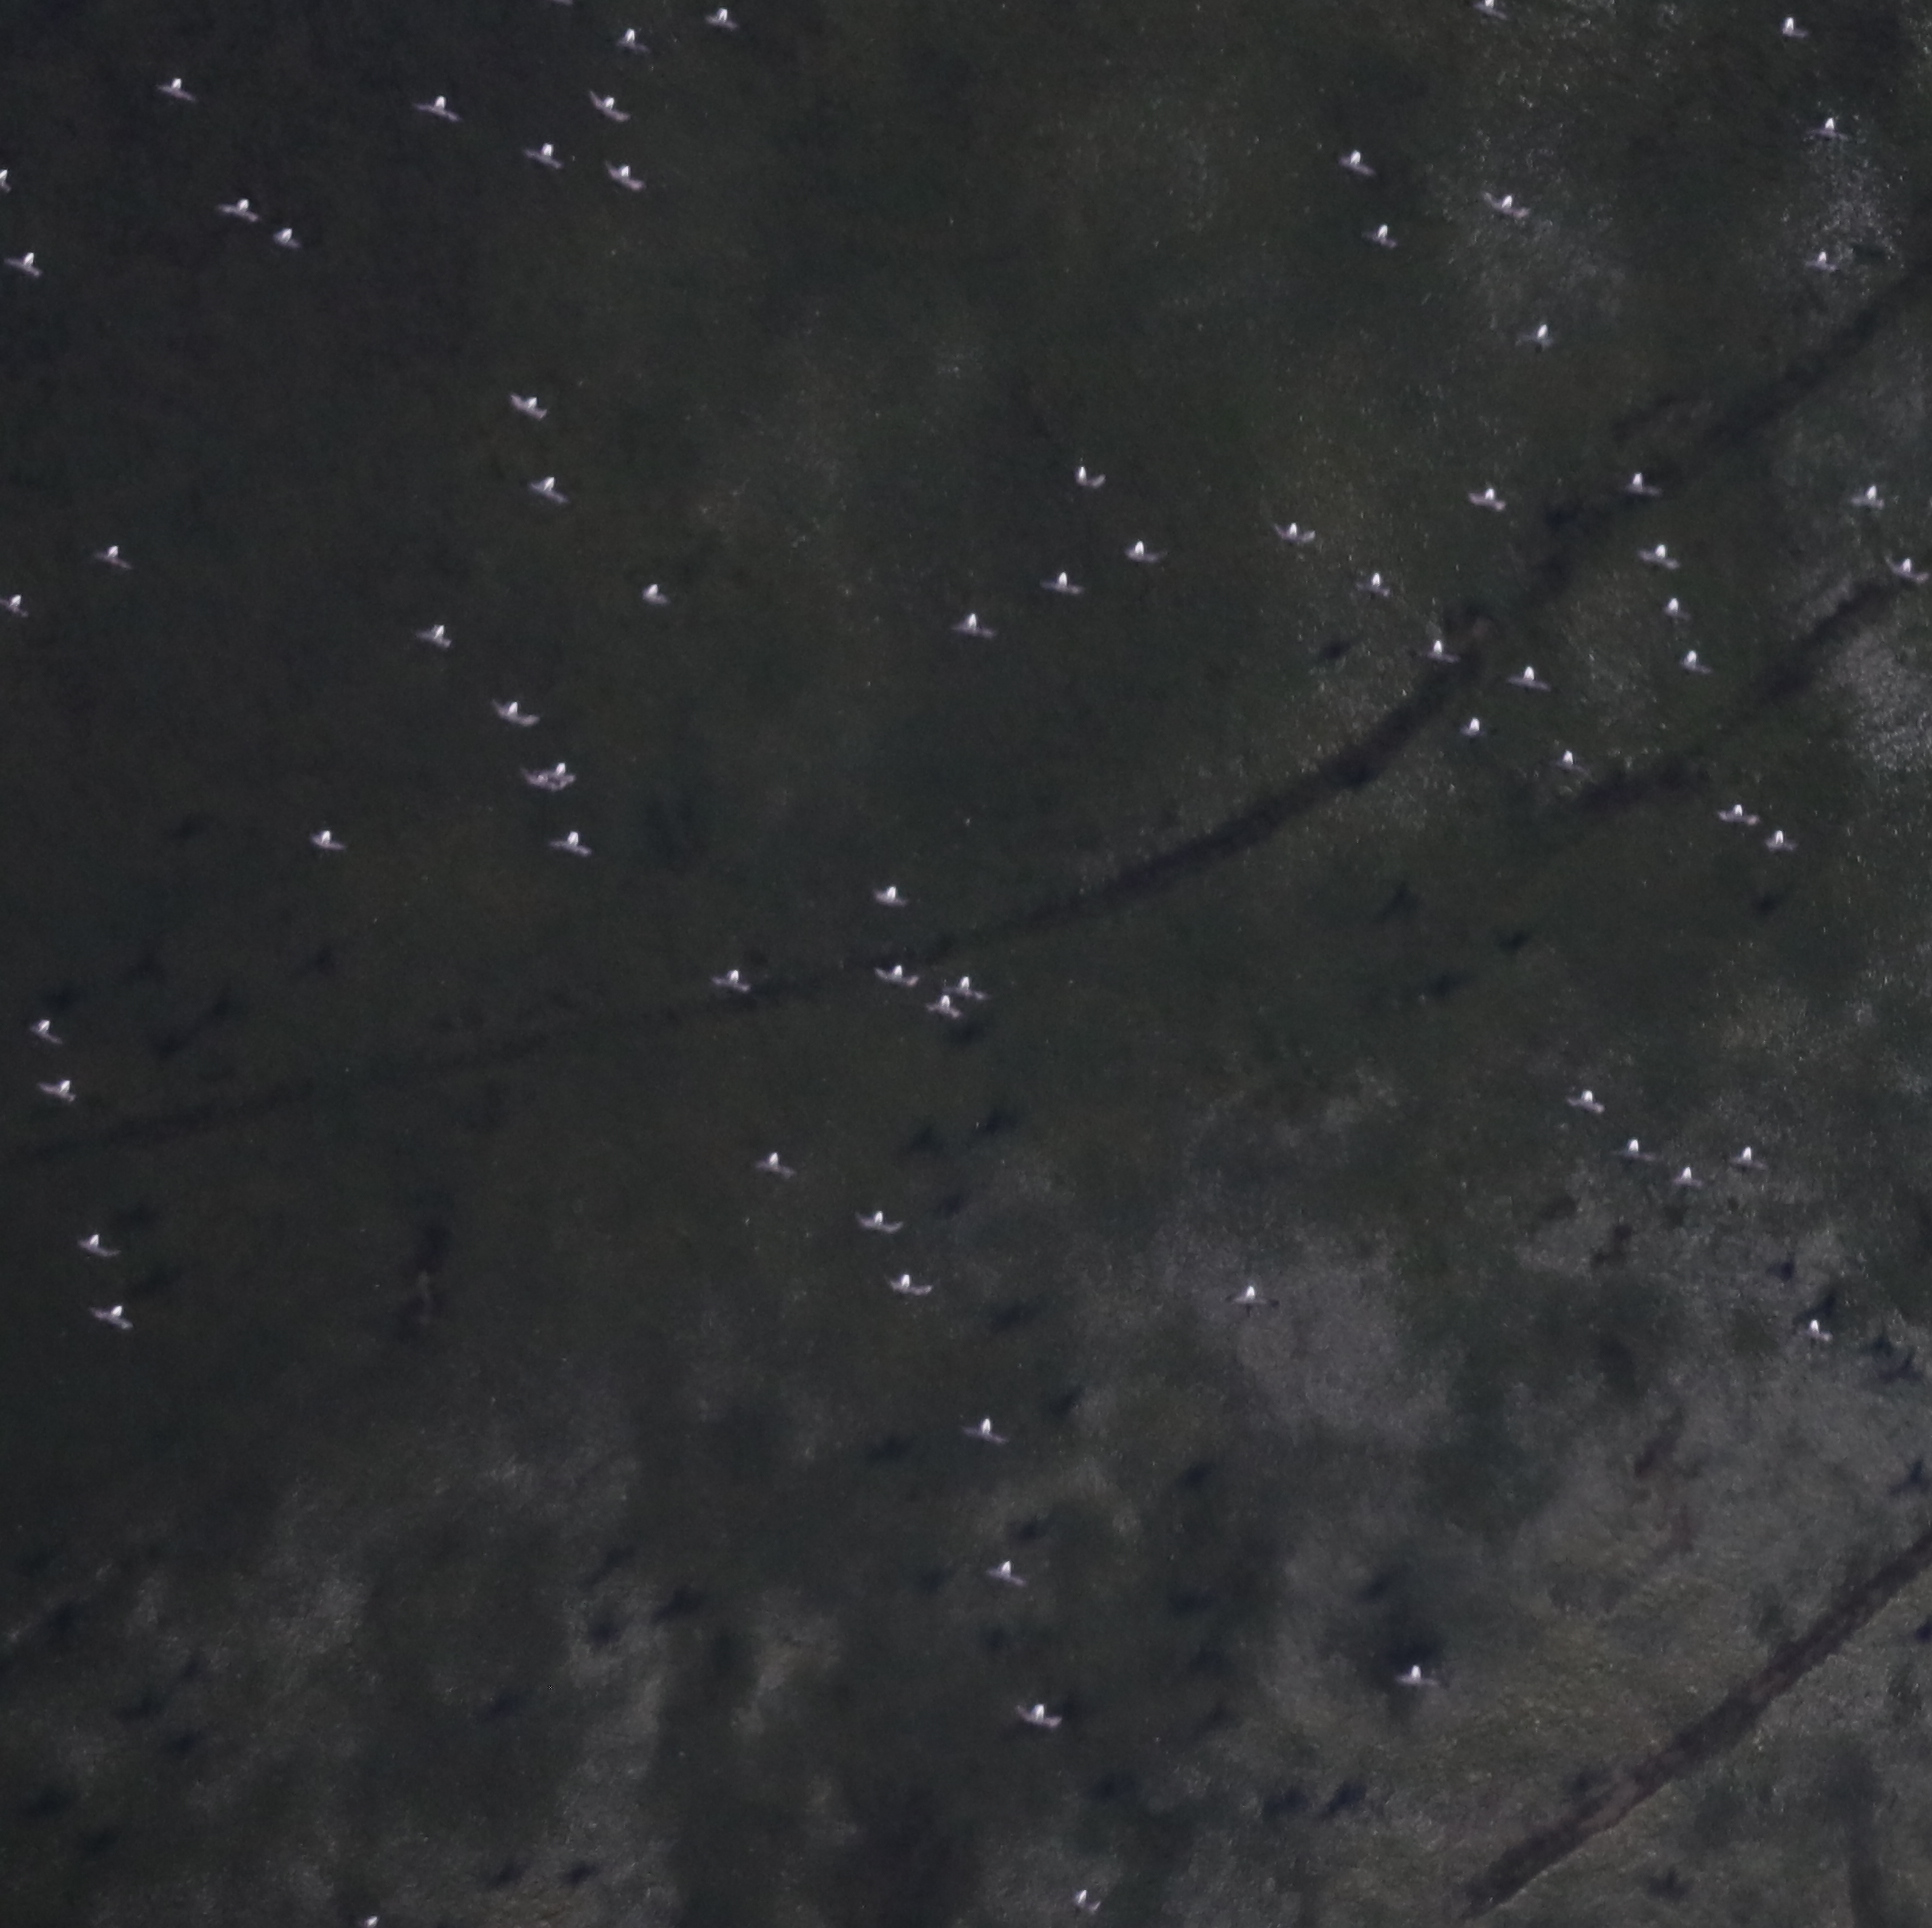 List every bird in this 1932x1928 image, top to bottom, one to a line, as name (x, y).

brant (1485, 11)
brant (721, 22)
brant (1792, 32)
brant (629, 35)
brant (179, 86)
brant (434, 109)
brant (619, 110)
brant (1831, 135)
brant (1350, 163)
brant (560, 164)
brant (623, 186)
brant (238, 208)
brant (1504, 220)
brant (294, 234)
brant (1395, 244)
brant (1834, 264)
brant (20, 270)
brant (1555, 347)
brant (533, 403)
brant (1642, 468)
brant (1095, 482)
brant (549, 493)
brant (1496, 500)
brant (1878, 506)
brant (1300, 534)
brant (1652, 554)
brant (119, 562)
brant (1154, 562)
brant (1905, 573)
brant (1069, 584)
brant (1382, 597)
brant (657, 600)
brant (26, 603)
brant (1681, 604)
brant (986, 632)
brant (431, 634)
brant (1439, 652)
brant (1690, 665)
brant (1539, 686)
brant (521, 722)
brant (1469, 724)
brant (1569, 754)
brant (564, 771)
brant (534, 775)
brant (1735, 819)
brant (329, 845)
brant (576, 851)
brant (1778, 855)
brant (895, 890)
brant (900, 976)
brant (736, 984)
brant (974, 984)
brant (951, 1009)
brant (41, 1035)
brant (1587, 1100)
brant (53, 1102)
brant (1740, 1154)
brant (1640, 1156)
brant (782, 1167)
brant (1691, 1184)
brant (884, 1222)
brant (96, 1244)
brant (912, 1299)
brant (1244, 1307)
brant (115, 1329)
brant (1809, 1336)
brant (985, 1432)
brant (1006, 1560)
brant (1416, 1673)
brant (1037, 1704)
brant (1085, 1895)